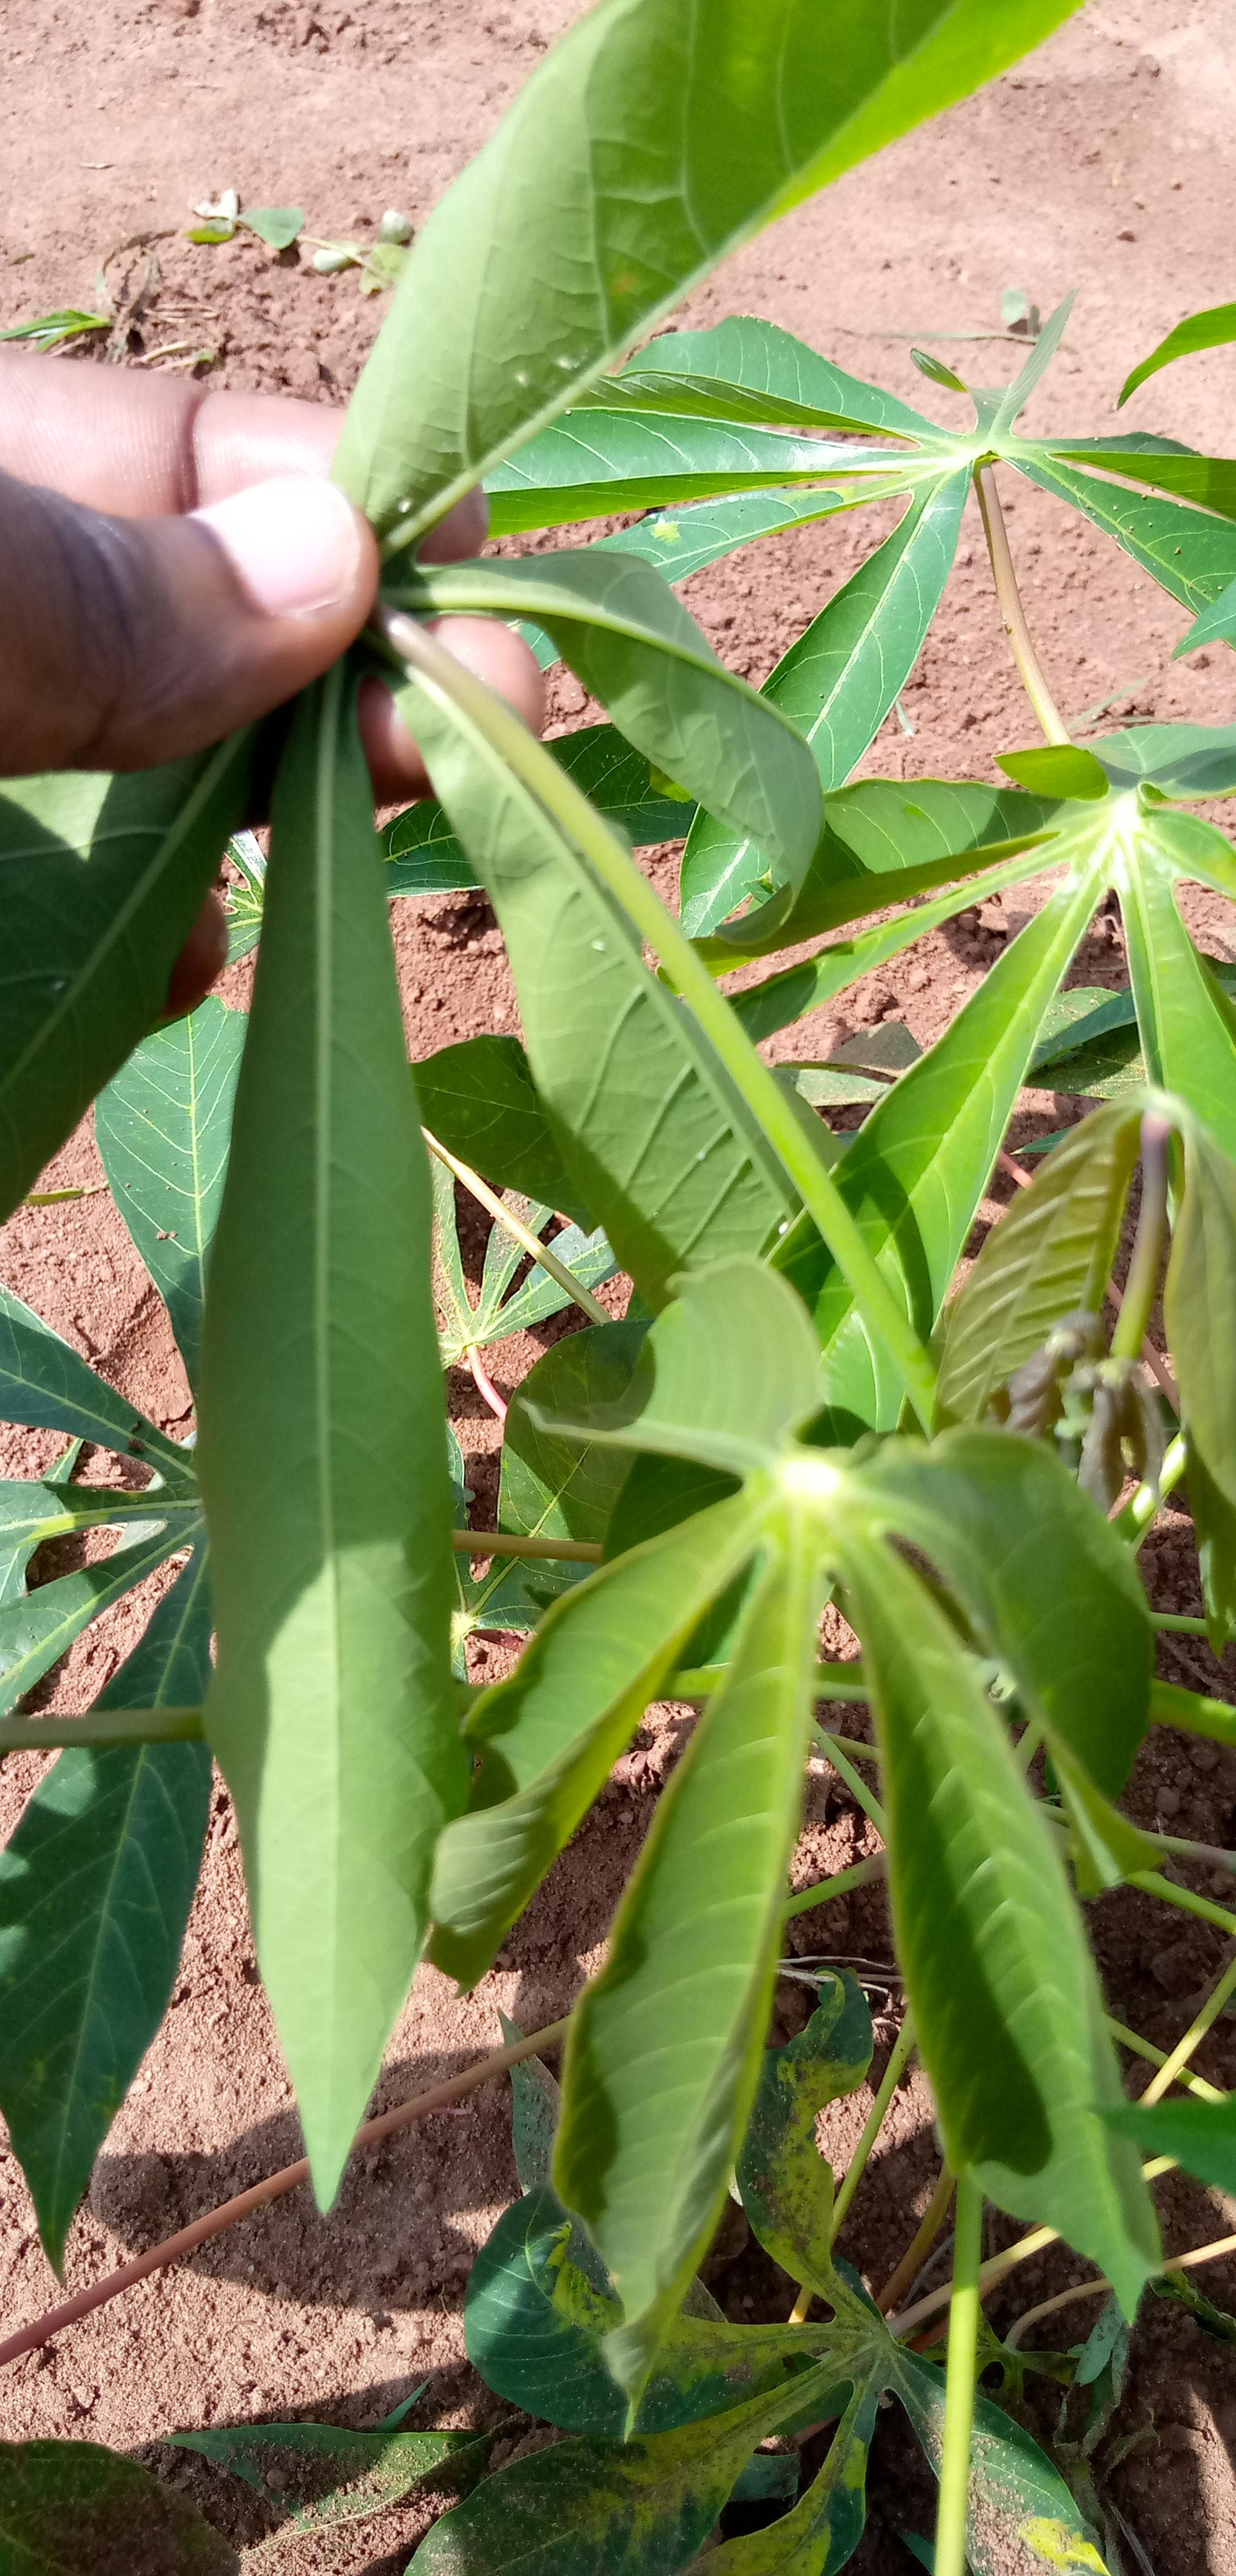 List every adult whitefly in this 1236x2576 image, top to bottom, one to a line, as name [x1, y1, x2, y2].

whitefly [546, 343, 587, 384]
whitefly [509, 361, 541, 402]
whitefly [389, 492, 417, 522]
whitefly [582, 925, 612, 962]
whitefly [44, 968, 74, 1003]
whitefly [684, 1143, 718, 1168]
whitefly [766, 1206, 798, 1245]